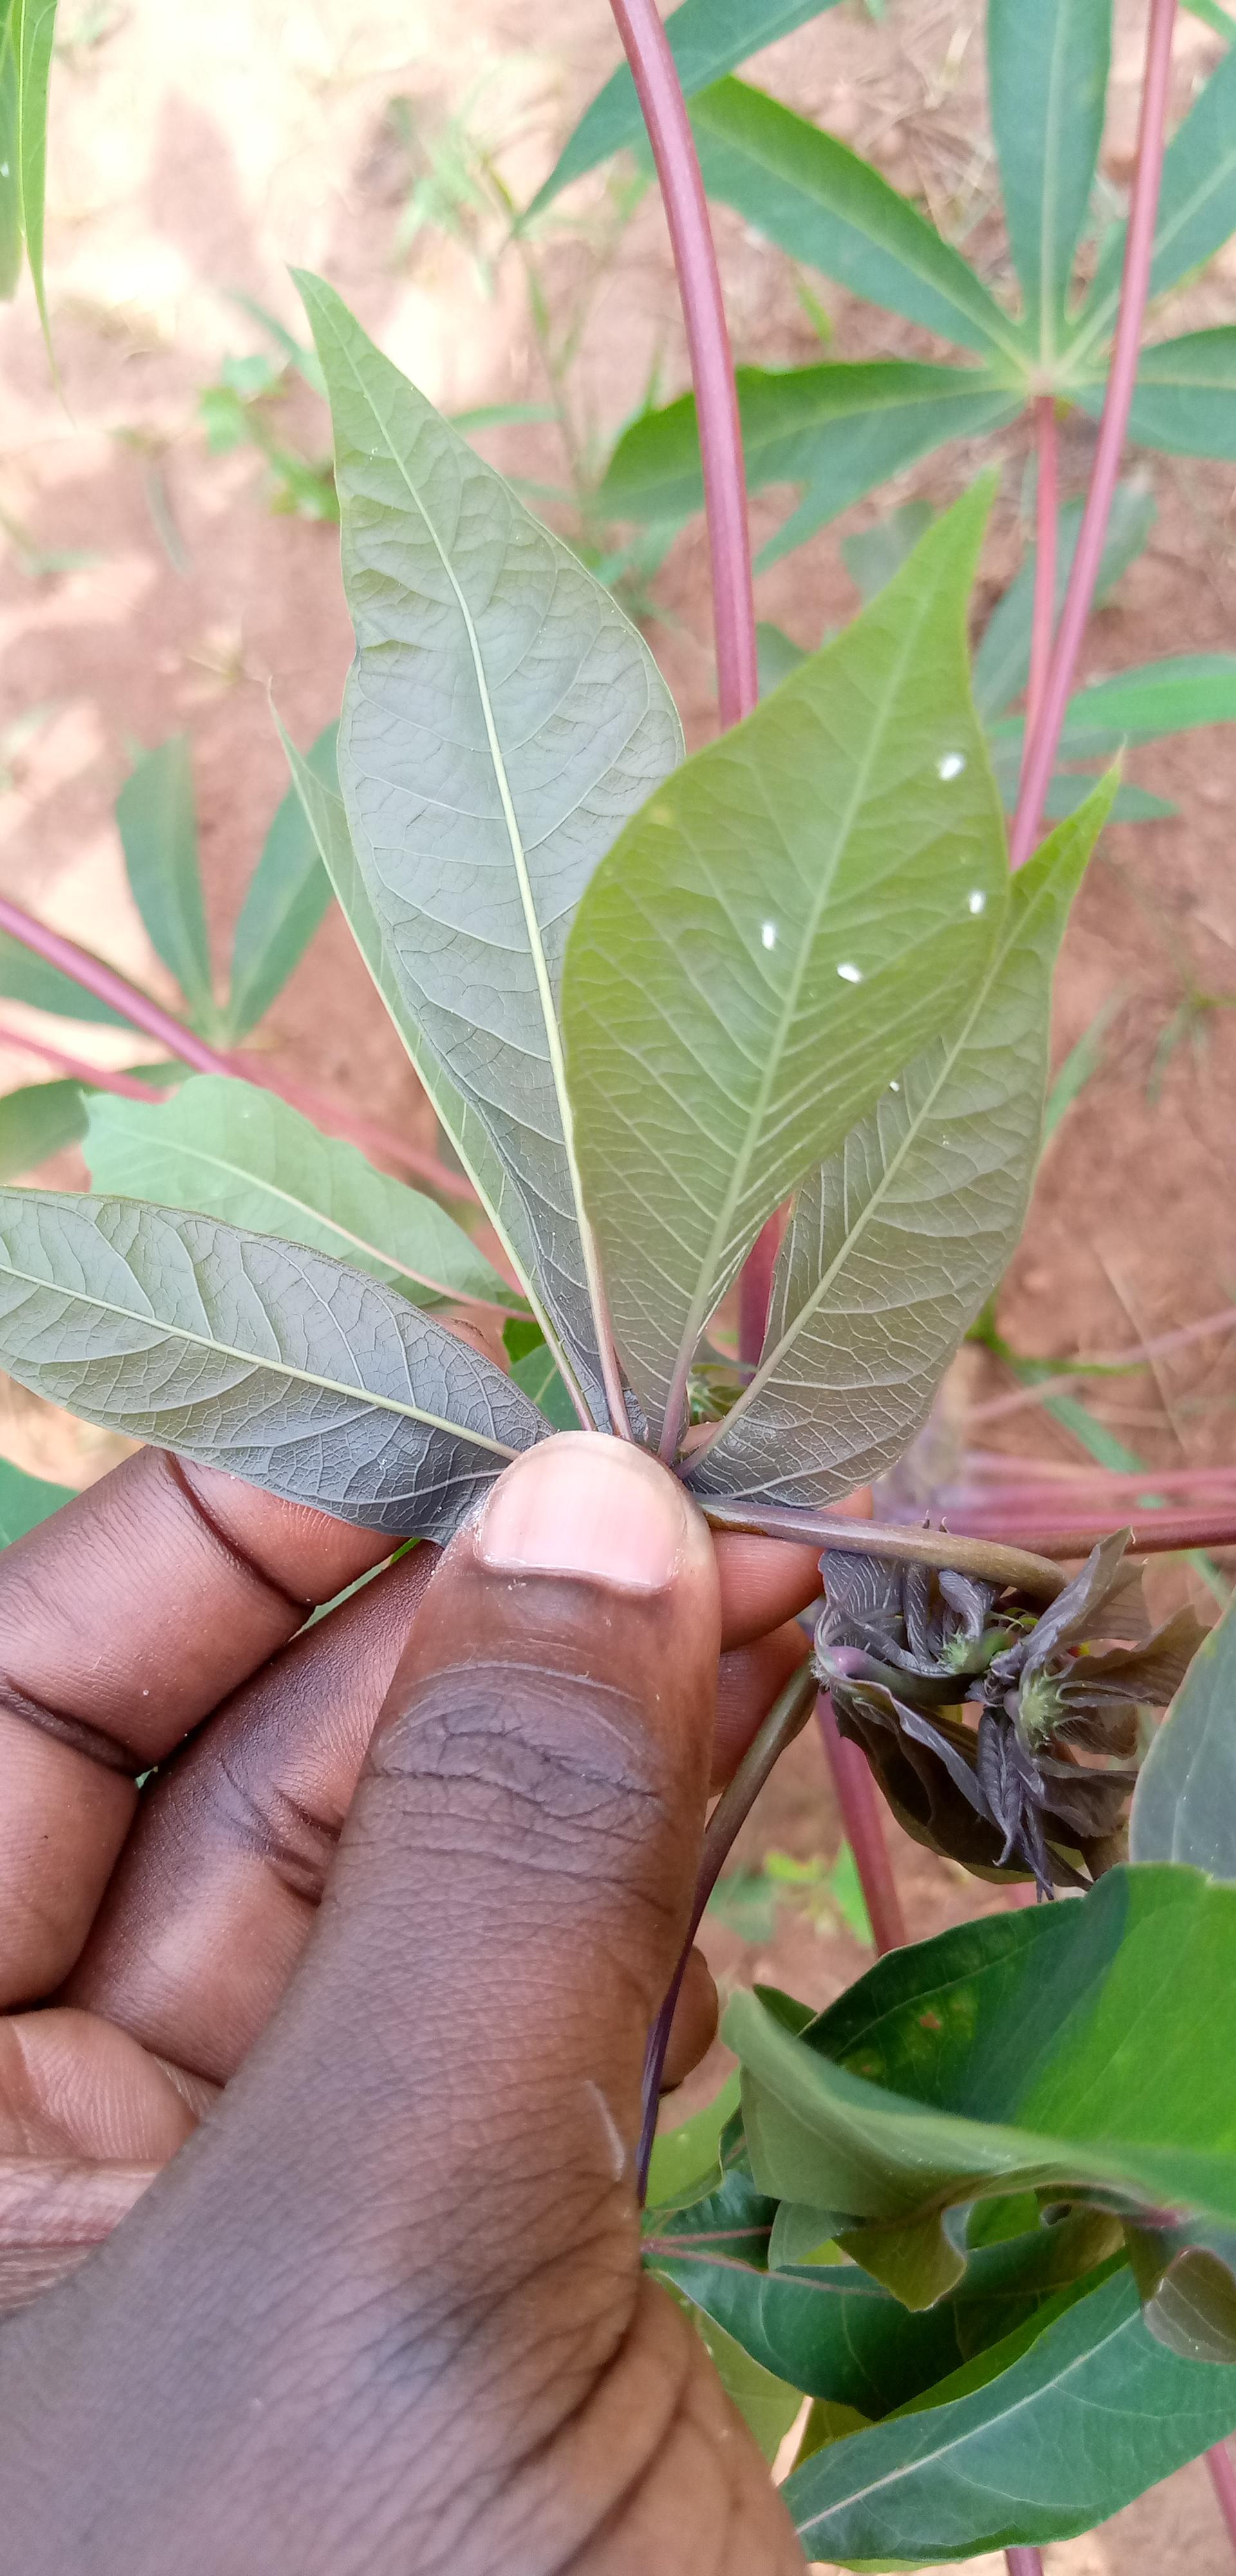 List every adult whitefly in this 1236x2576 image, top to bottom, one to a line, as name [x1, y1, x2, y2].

whitefly [936, 750, 967, 785]
whitefly [966, 890, 986, 917]
whitefly [756, 920, 779, 955]
whitefly [834, 961, 868, 987]
whitefly [885, 1078, 904, 1096]